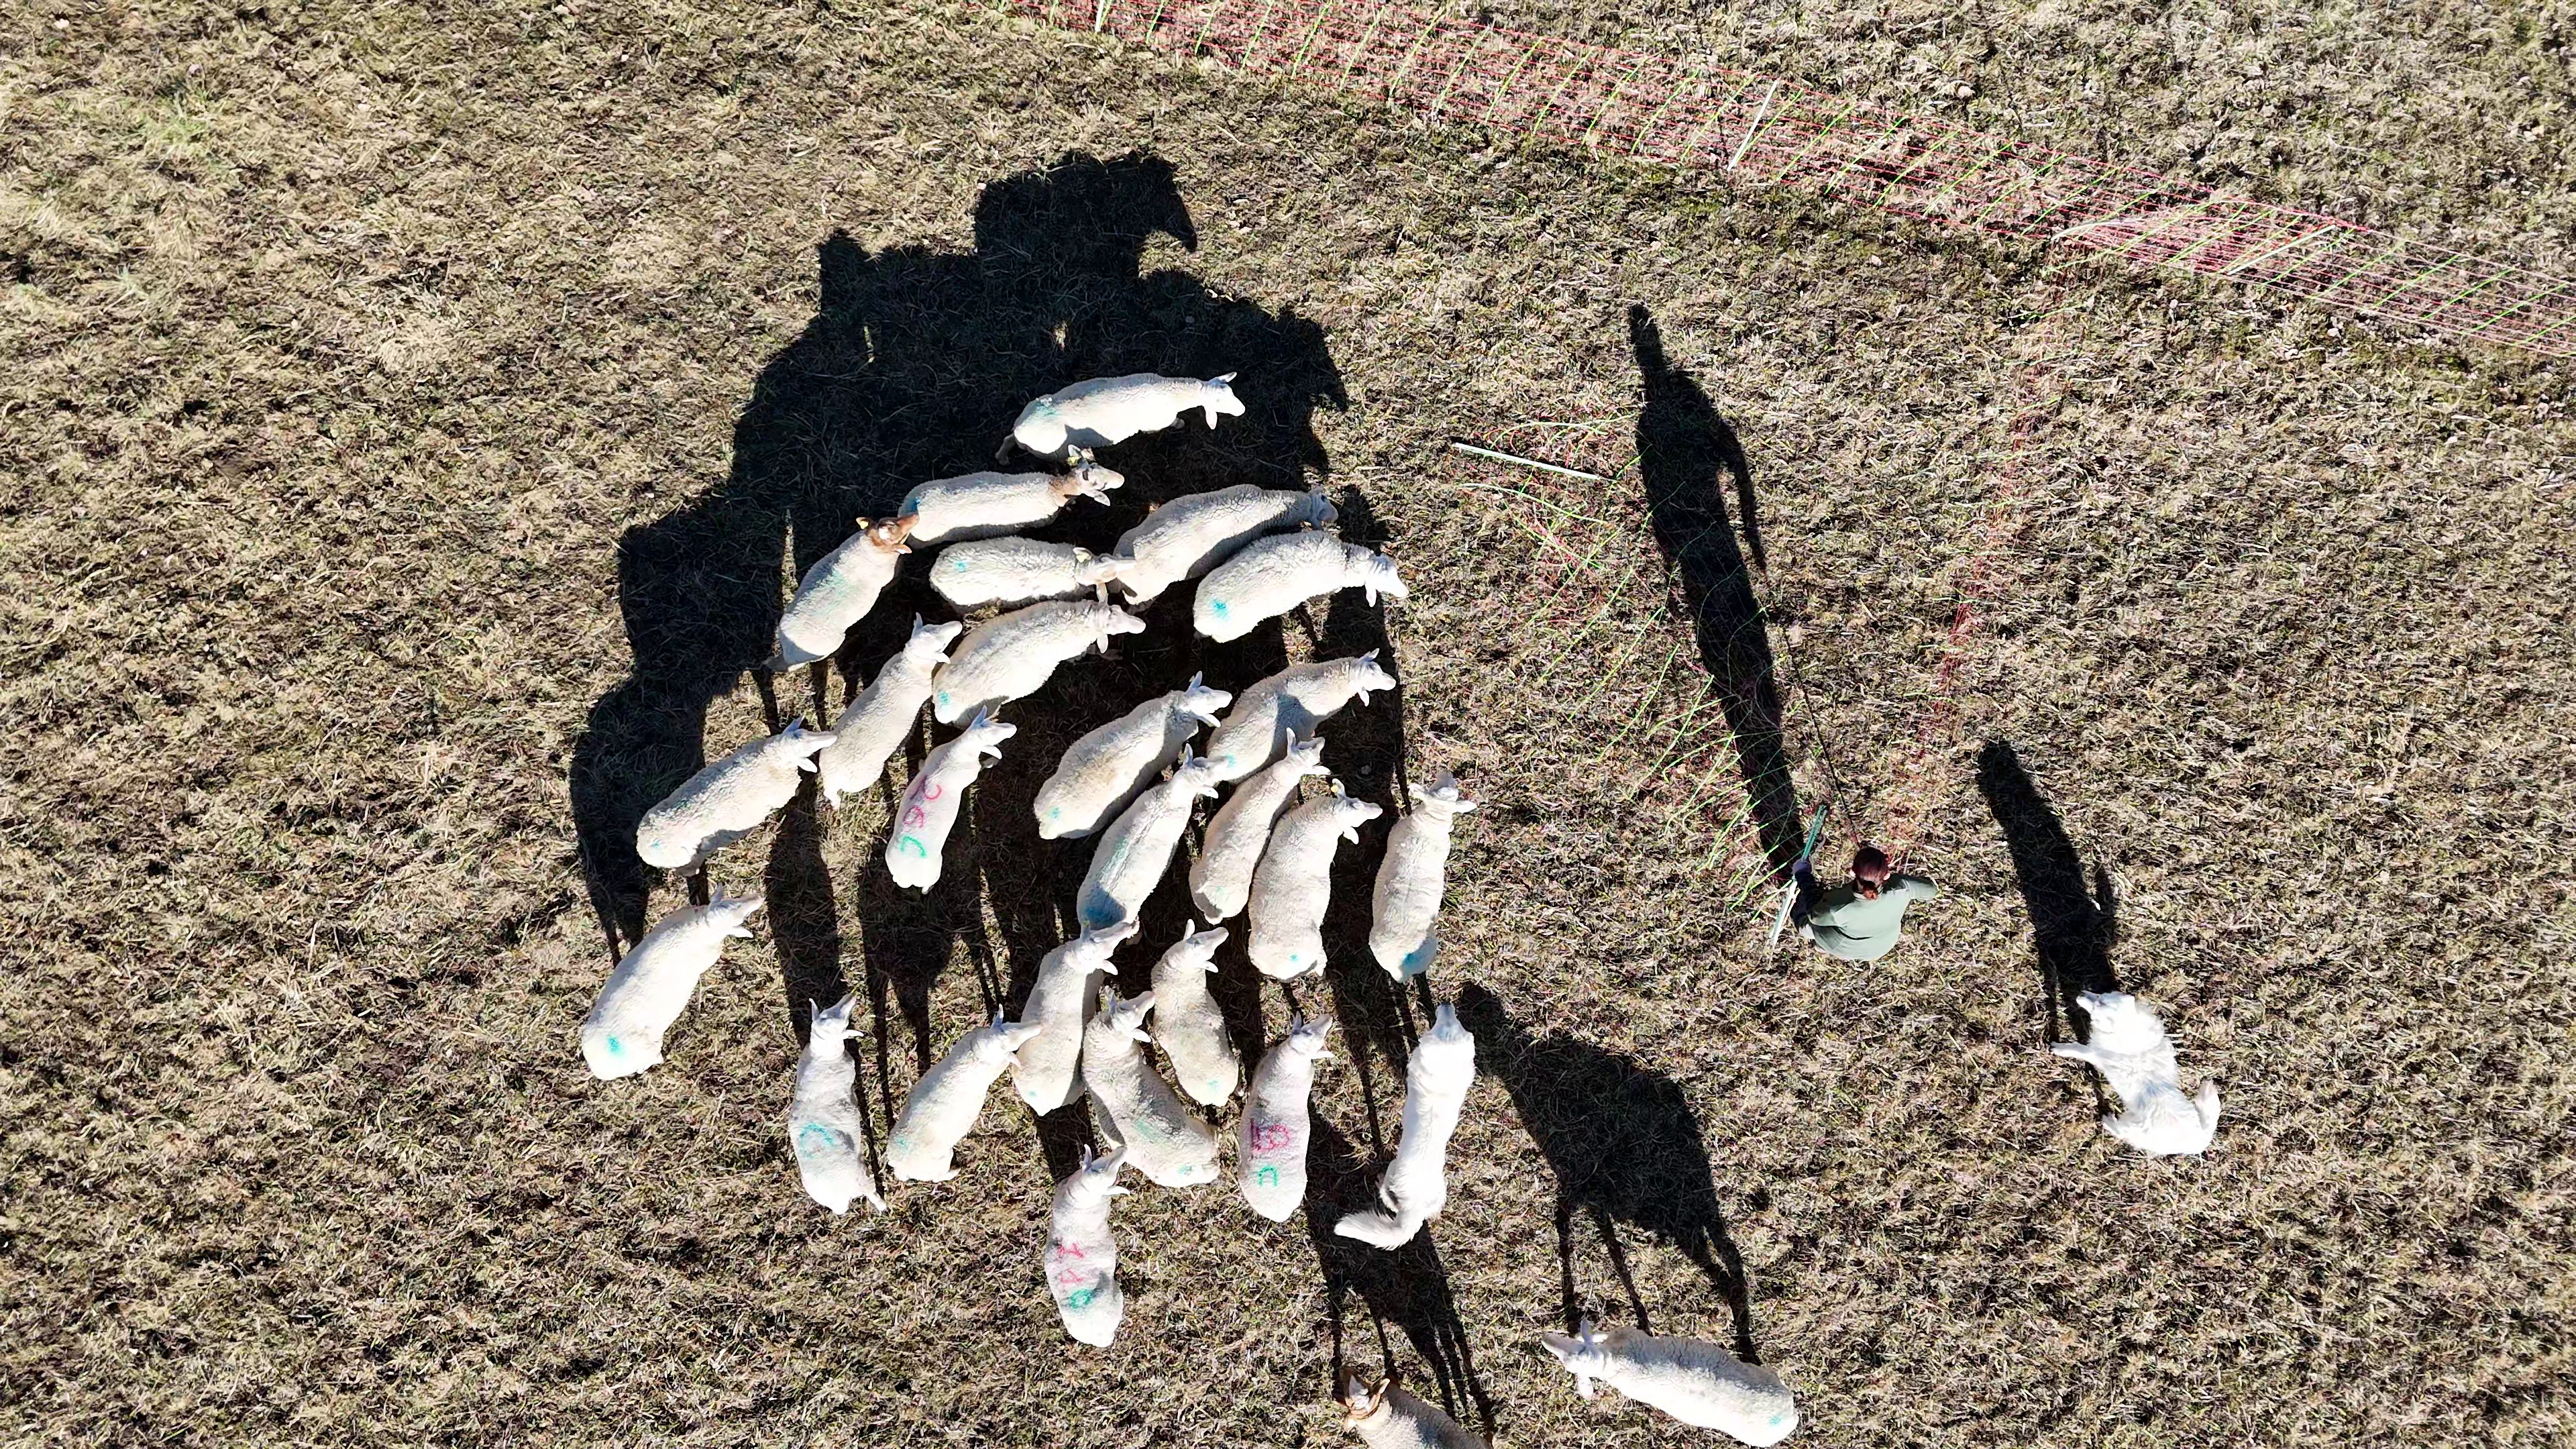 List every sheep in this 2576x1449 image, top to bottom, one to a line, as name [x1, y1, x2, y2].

sheep [996, 372, 1246, 461]
sheep [901, 444, 1125, 550]
sheep [1112, 484, 1339, 615]
sheep [763, 512, 920, 672]
sheep [1193, 531, 1409, 644]
sheep [928, 536, 1136, 616]
sheep [932, 595, 1146, 730]
sheep [818, 613, 963, 807]
sheep [1206, 647, 1396, 784]
sheep [1034, 670, 1232, 840]
sheep [884, 706, 1017, 894]
sheep [636, 713, 838, 877]
sheep [1188, 727, 1331, 925]
sheep [1077, 743, 1218, 938]
sheep [1368, 772, 1478, 983]
sheep [1246, 778, 1383, 983]
sheep [582, 888, 763, 1080]
sheep [1151, 919, 1239, 1108]
sheep [1011, 920, 1133, 1117]
sheep [1082, 986, 1222, 1188]
sheep [788, 993, 888, 1215]
sheep [886, 1004, 1043, 1183]
sheep [1236, 1010, 1335, 1222]
sheep [1044, 1144, 1131, 1350]
sheep [1541, 1319, 1799, 1448]
sheep [1338, 1362, 1490, 1449]